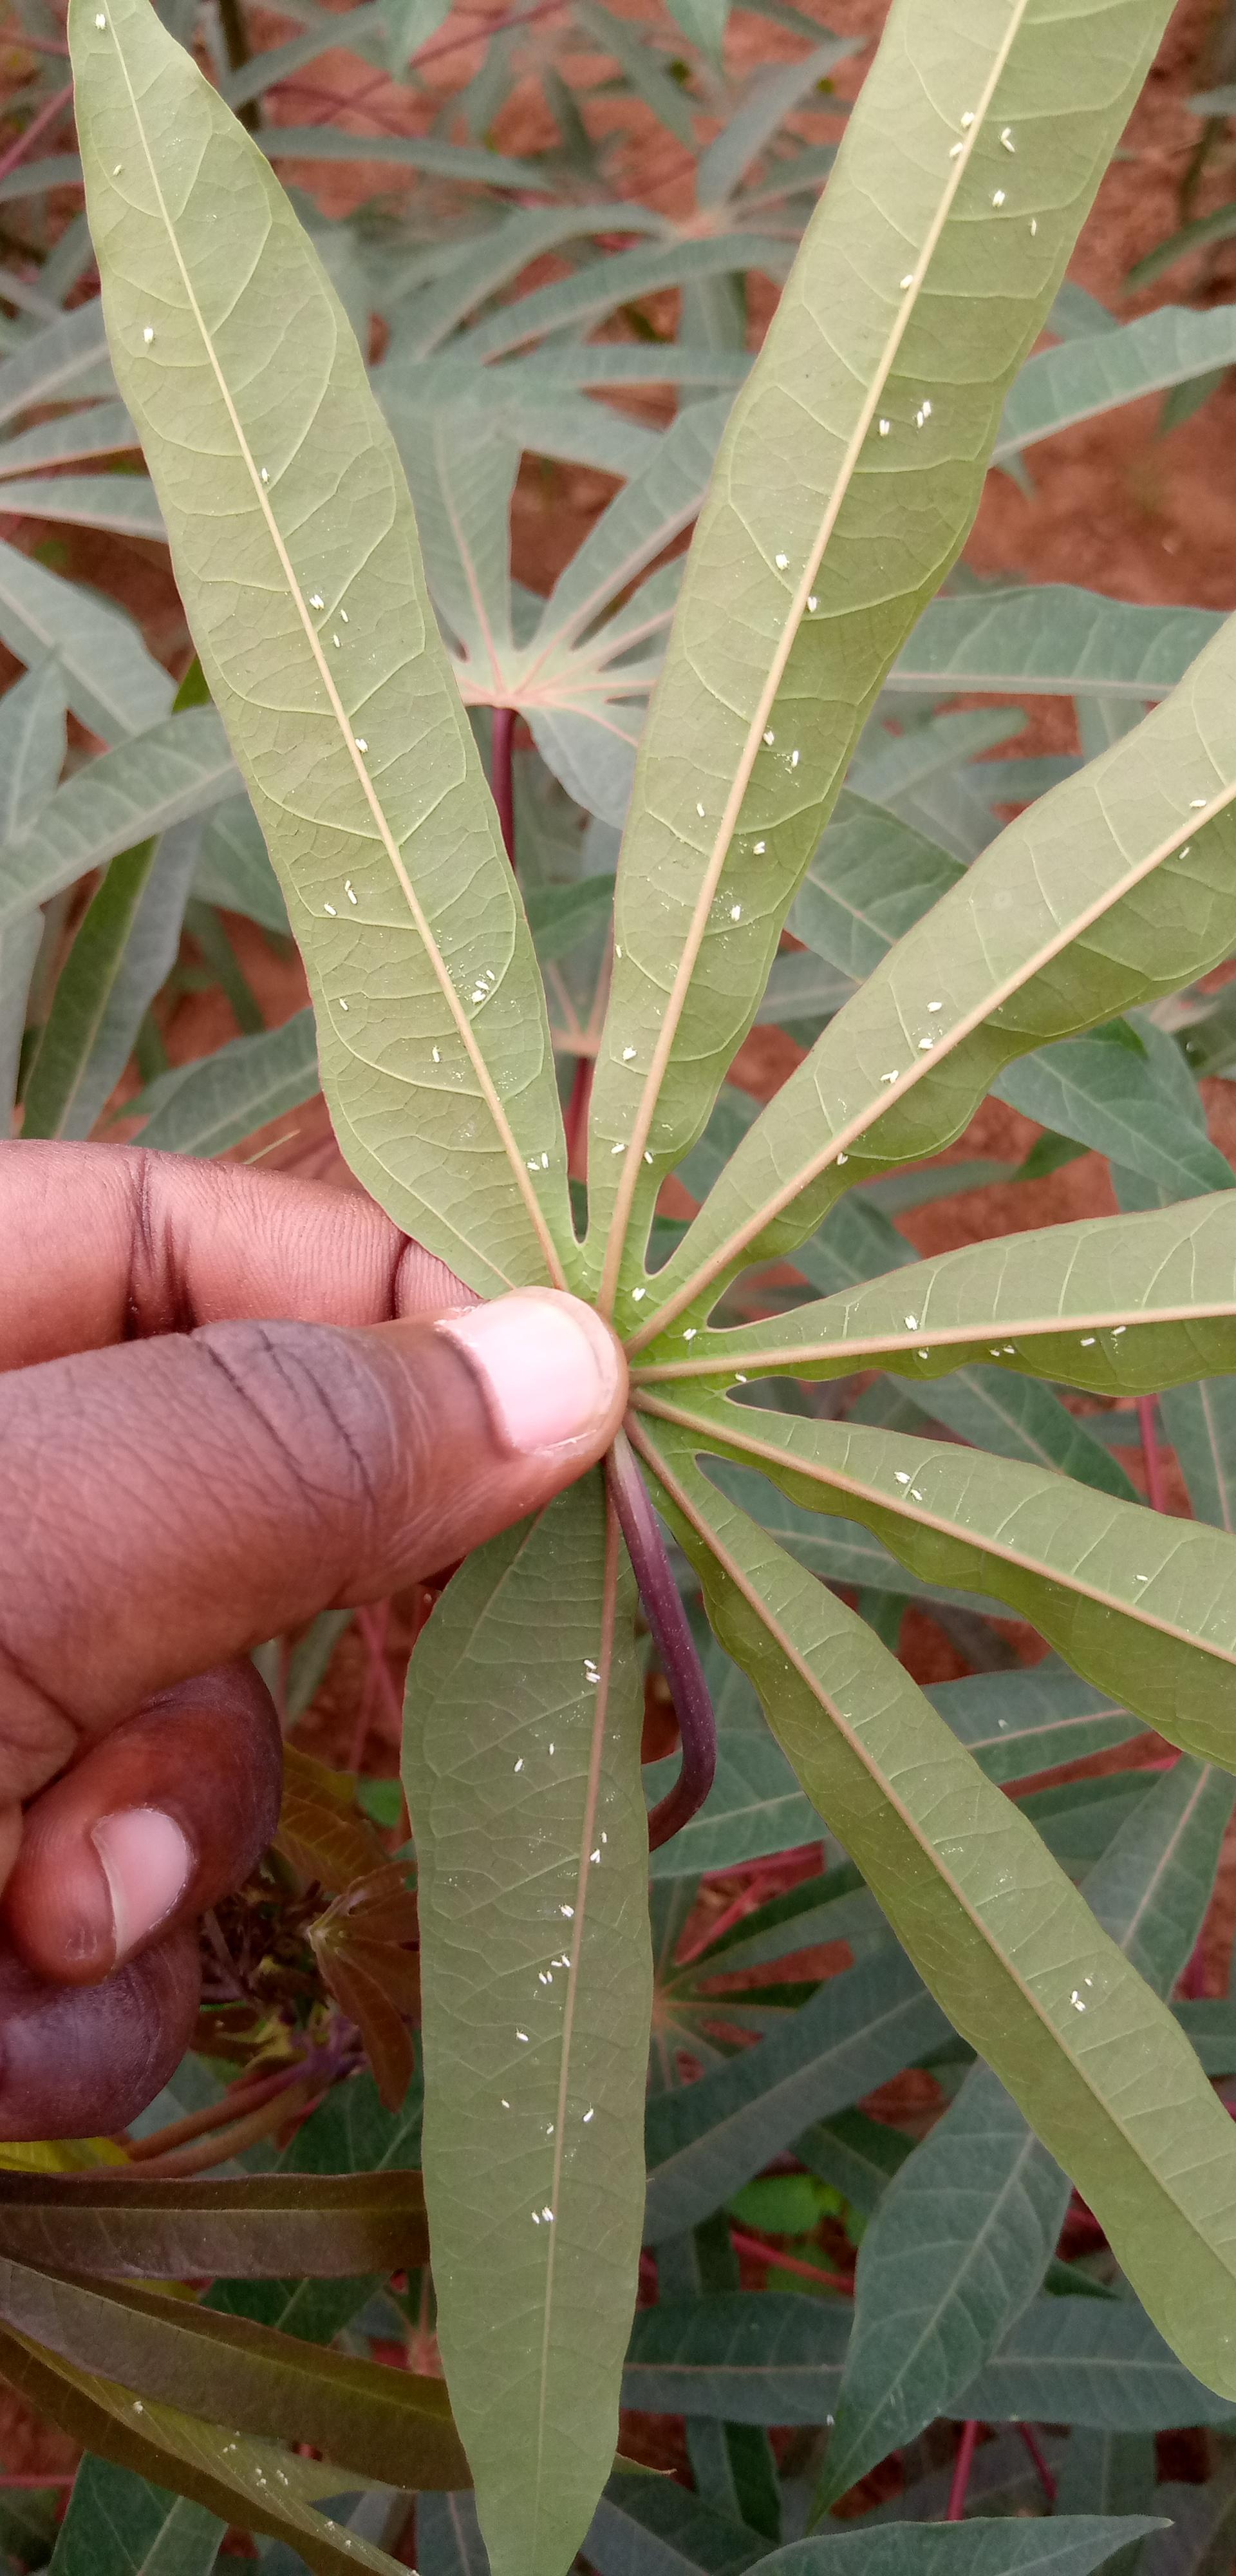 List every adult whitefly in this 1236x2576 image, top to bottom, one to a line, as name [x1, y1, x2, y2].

whitefly [95, 12, 100, 30]
whitefly [100, 12, 108, 32]
whitefly [960, 111, 969, 125]
whitefly [965, 111, 975, 128]
whitefly [1000, 124, 1013, 142]
whitefly [1002, 138, 1017, 155]
whitefly [948, 140, 964, 160]
whitefly [109, 162, 124, 178]
whitefly [991, 190, 1002, 209]
whitefly [997, 191, 1006, 209]
whitefly [1028, 217, 1039, 238]
whitefly [897, 274, 915, 291]
whitefly [142, 328, 148, 344]
whitefly [148, 328, 157, 345]
whitefly [926, 400, 933, 418]
whitefly [922, 401, 927, 420]
whitefly [915, 410, 925, 431]
whitefly [878, 418, 885, 439]
whitefly [885, 420, 891, 438]
whitefly [259, 466, 271, 486]
whitefly [780, 552, 791, 571]
whitefly [774, 554, 783, 571]
whitefly [314, 593, 325, 611]
whitefly [806, 596, 812, 614]
whitefly [812, 596, 818, 614]
whitefly [308, 597, 320, 611]
whitefly [339, 607, 351, 623]
whitefly [332, 633, 342, 649]
whitefly [767, 730, 776, 741]
whitefly [762, 733, 773, 747]
whitefly [354, 737, 365, 752]
whitefly [360, 738, 369, 752]
whitefly [788, 749, 800, 768]
whitefly [1188, 799, 1208, 809]
whitefly [695, 802, 708, 820]
whitefly [751, 840, 765, 850]
whitefly [1177, 845, 1192, 861]
whitefly [754, 848, 766, 856]
whitefly [344, 878, 351, 893]
whitefly [347, 889, 360, 905]
whitefly [322, 902, 338, 917]
whitefly [736, 904, 742, 924]
whitefly [731, 906, 736, 921]
whitefly [613, 943, 624, 960]
whitefly [483, 969, 496, 982]
whitefly [474, 979, 491, 990]
whitefly [469, 989, 482, 999]
whitefly [471, 993, 487, 1005]
whitefly [338, 996, 352, 1014]
whitefly [925, 1001, 946, 1008]
whitefly [928, 1005, 942, 1015]
whitefly [917, 1037, 934, 1044]
whitefly [917, 1043, 935, 1051]
whitefly [431, 1045, 442, 1066]
whitefly [621, 1046, 633, 1056]
whitefly [622, 1050, 637, 1062]
whitefly [890, 1068, 901, 1084]
whitefly [877, 1072, 891, 1083]
whitefly [608, 1142, 626, 1157]
whitefly [834, 1150, 851, 1166]
whitefly [641, 1150, 655, 1166]
whitefly [541, 1151, 552, 1171]
whitefly [840, 1155, 850, 1168]
whitefly [524, 1160, 541, 1172]
whitefly [632, 1287, 640, 1299]
whitefly [634, 1287, 648, 1302]
whitefly [910, 1314, 919, 1331]
whitefly [904, 1316, 912, 1329]
whitefly [1110, 1324, 1127, 1336]
whitefly [681, 1326, 692, 1339]
whitefly [684, 1327, 698, 1343]
whitefly [1078, 1336, 1096, 1347]
whitefly [1002, 1345, 1016, 1355]
whitefly [988, 1348, 1000, 1358]
whitefly [917, 1349, 929, 1361]
whitefly [733, 1372, 748, 1385]
whitefly [894, 1470, 913, 1481]
whitefly [895, 1475, 908, 1486]
whitefly [910, 1488, 924, 1502]
whitefly [1135, 1573, 1151, 1584]
whitefly [582, 1658, 599, 1671]
whitefly [586, 1671, 603, 1680]
whitefly [584, 1676, 597, 1685]
whitefly [548, 1740, 557, 1757]
whitefly [511, 1756, 525, 1774]
whitefly [600, 1830, 610, 1845]
whitefly [588, 1848, 601, 1862]
whitefly [594, 1854, 601, 1866]
whitefly [564, 1903, 575, 1916]
whitefly [559, 1906, 572, 1919]
whitefly [560, 1953, 572, 1969]
whitefly [548, 1958, 564, 1968]
whitefly [547, 1969, 554, 1985]
whitefly [538, 1971, 547, 1986]
whitefly [1083, 1977, 1094, 1988]
whitefly [1069, 1989, 1080, 2005]
whitefly [1077, 2000, 1087, 2010]
whitefly [1074, 2002, 1083, 2012]
whitefly [512, 2030, 532, 2044]
whitefly [500, 2098, 513, 2110]
whitefly [581, 2106, 595, 2124]
whitefly [545, 2122, 558, 2137]
whitefly [543, 2205, 555, 2222]
whitefly [541, 2210, 550, 2223]
whitefly [531, 2210, 540, 2226]